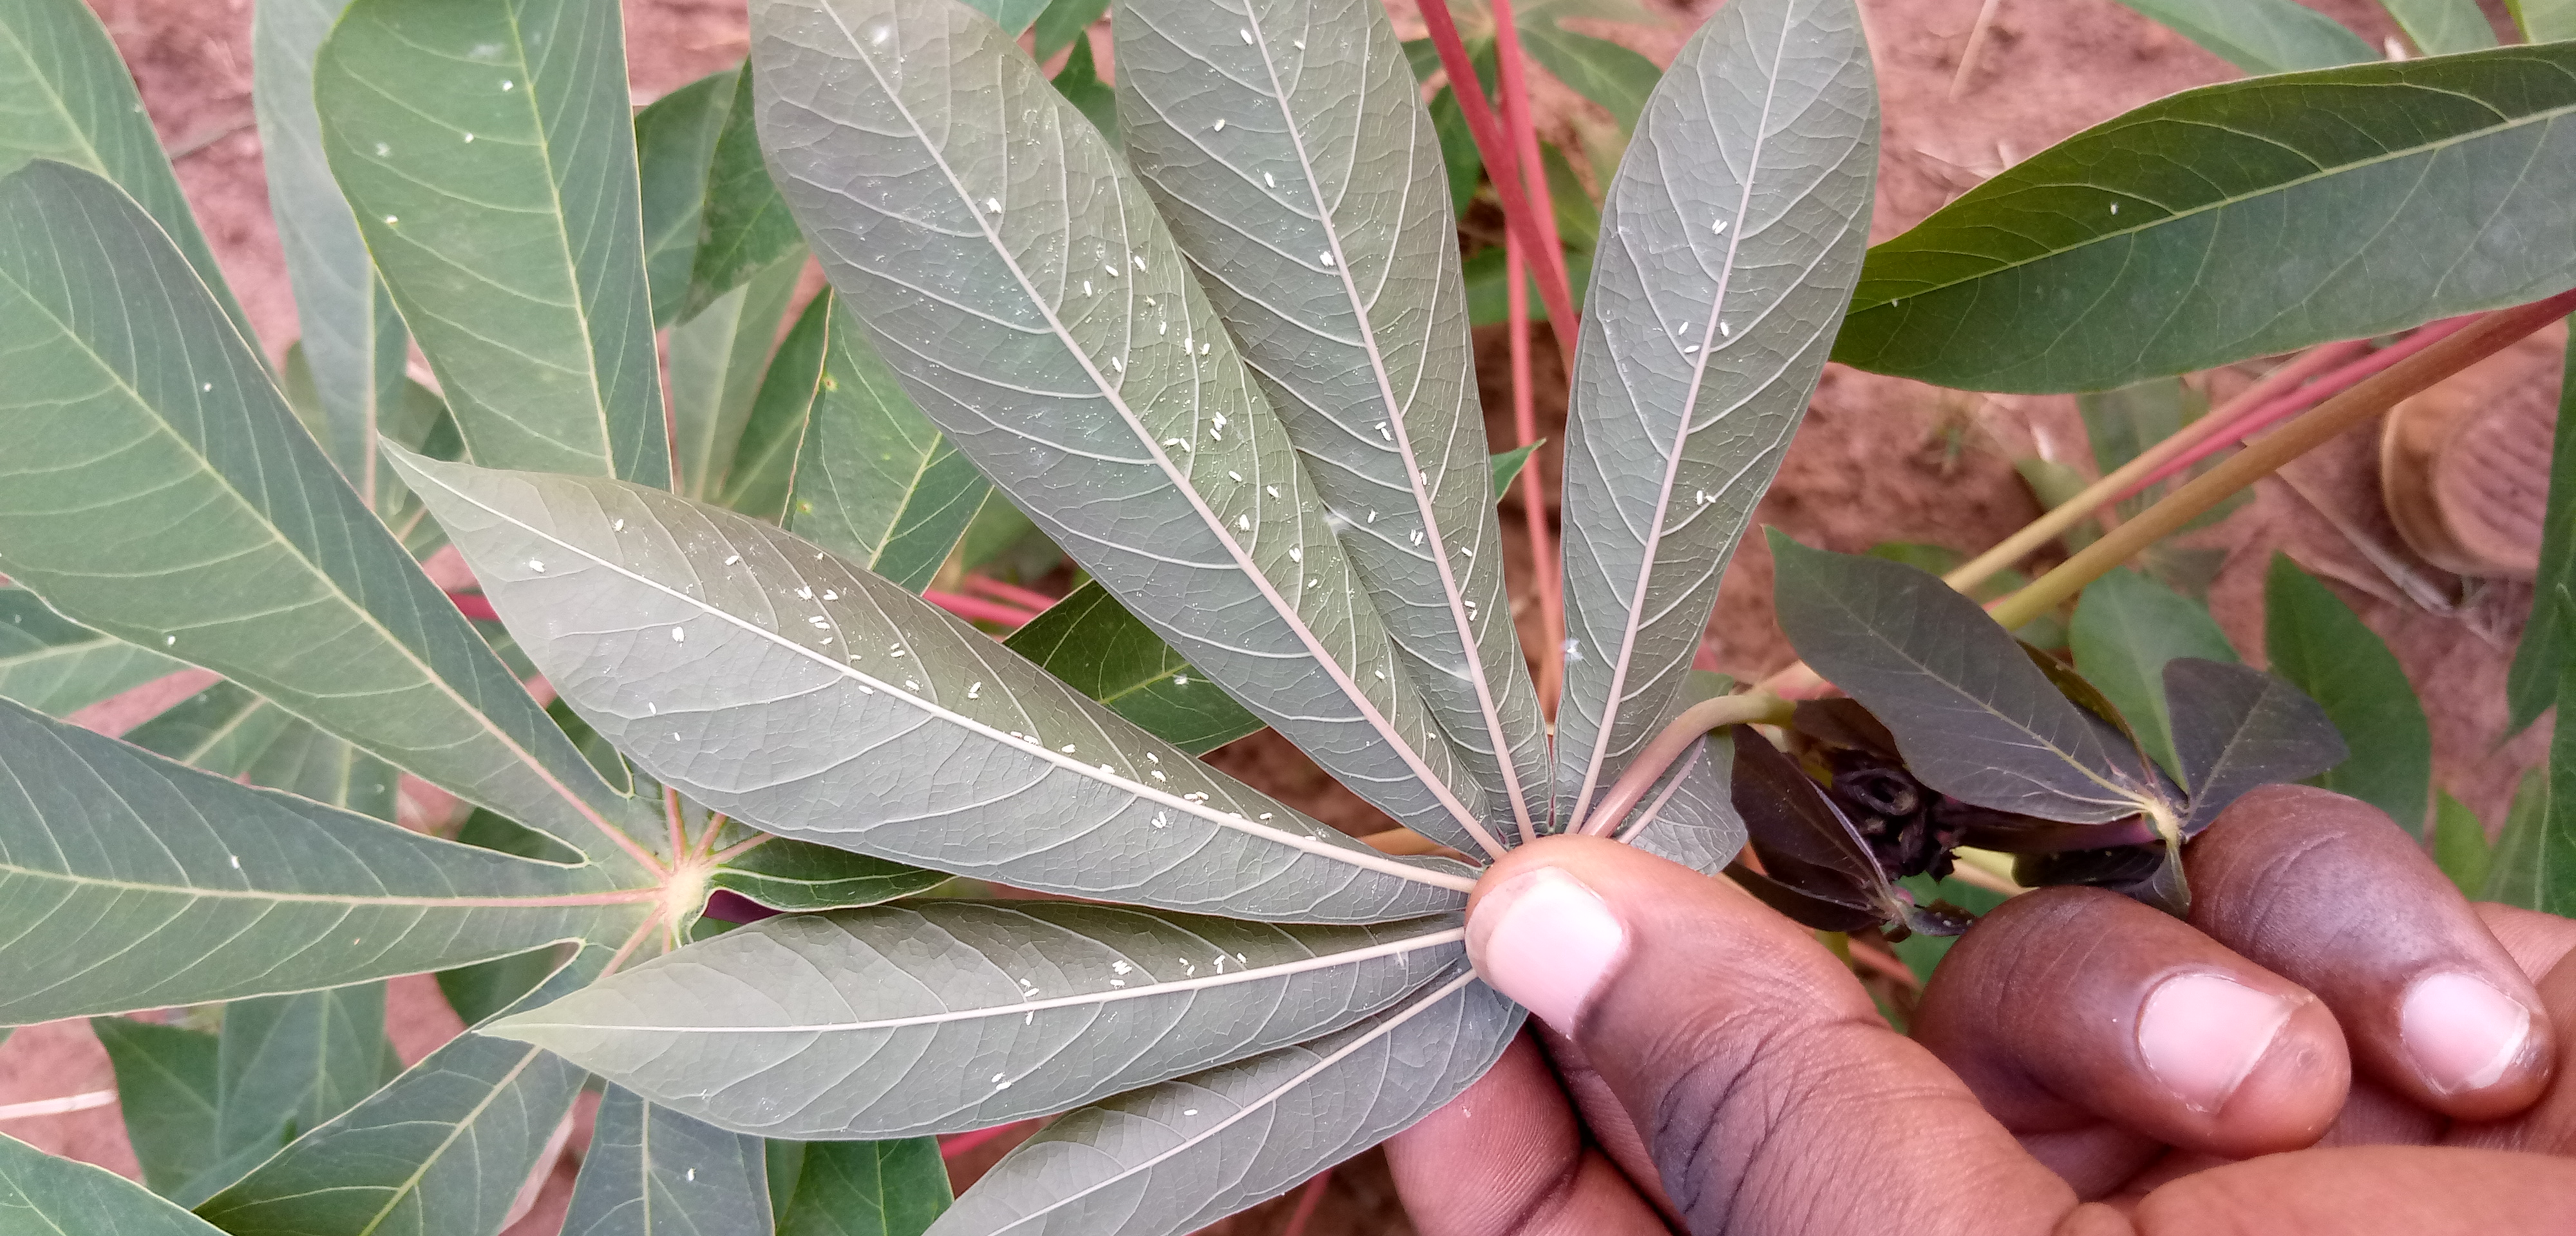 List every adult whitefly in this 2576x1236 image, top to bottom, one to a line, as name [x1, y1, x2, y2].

whitefly [870, 27, 892, 46]
whitefly [1240, 27, 1254, 47]
whitefly [1291, 37, 1311, 53]
whitefly [500, 77, 517, 95]
whitefly [1211, 117, 1229, 133]
whitefly [462, 130, 476, 145]
whitefly [1262, 170, 1279, 190]
whitefly [987, 195, 1004, 215]
whitefly [2107, 200, 2121, 216]
whitefly [383, 212, 402, 226]
whitefly [1710, 217, 1721, 230]
whitefly [1715, 220, 1728, 235]
whitefly [1323, 251, 1336, 267]
whitefly [1319, 253, 1329, 267]
whitefly [1132, 254, 1149, 273]
whitefly [1104, 263, 1120, 279]
whitefly [1082, 278, 1093, 298]
whitefly [1142, 295, 1160, 308]
whitefly [1889, 297, 1900, 308]
whitefly [1677, 319, 1689, 338]
whitefly [1158, 320, 1170, 336]
whitefly [1719, 321, 1732, 339]
whitefly [1183, 336, 1195, 356]
whitefly [1200, 342, 1212, 356]
whitefly [1682, 343, 1701, 355]
whitefly [1110, 354, 1125, 375]
whitefly [200, 380, 216, 395]
whitefly [1215, 411, 1228, 424]
whitefly [1212, 417, 1224, 431]
whitefly [1374, 420, 1388, 431]
whitefly [1209, 426, 1223, 444]
whitefly [1381, 427, 1394, 442]
whitefly [1162, 436, 1180, 448]
whitefly [1179, 437, 1192, 453]
whitefly [1226, 467, 1246, 484]
whitefly [1419, 470, 1428, 487]
whitefly [1264, 481, 1285, 500]
whitefly [1694, 489, 1704, 508]
whitefly [1705, 492, 1716, 505]
whitefly [1365, 507, 1379, 529]
whitefly [1236, 510, 1256, 533]
whitefly [612, 514, 626, 534]
whitefly [1409, 527, 1416, 544]
whitefly [1414, 530, 1425, 547]
whitefly [1460, 545, 1473, 559]
whitefly [1287, 545, 1305, 563]
whitefly [813, 547, 827, 563]
whitefly [720, 552, 746, 568]
whitefly [526, 557, 547, 574]
whitefly [1305, 576, 1321, 592]
whitefly [802, 585, 815, 597]
whitefly [820, 586, 840, 603]
whitefly [796, 588, 808, 601]
whitefly [1463, 599, 1477, 608]
whitefly [1469, 608, 1479, 622]
whitefly [808, 615, 826, 623]
whitefly [812, 621, 831, 630]
whitefly [670, 624, 688, 646]
whitefly [164, 633, 179, 649]
whitefly [818, 633, 837, 648]
whitefly [1561, 638, 1586, 664]
whitefly [889, 639, 901, 650]
whitefly [889, 648, 909, 660]
whitefly [846, 651, 863, 662]
whitefly [1371, 667, 1388, 684]
whitefly [1170, 673, 1189, 686]
whitefly [902, 678, 923, 693]
whitefly [971, 679, 983, 693]
whitefly [856, 681, 876, 697]
whitefly [967, 691, 979, 700]
whitefly [646, 698, 658, 716]
whitefly [1008, 729, 1023, 738]
whitefly [1426, 729, 1438, 743]
whitefly [670, 729, 685, 744]
whitefly [1023, 734, 1041, 747]
whitefly [1060, 741, 1079, 757]
whitefly [1143, 750, 1161, 766]
whitefly [1099, 762, 1117, 773]
whitefly [1149, 767, 1168, 784]
whitefly [1182, 789, 1197, 801]
whitefly [1195, 789, 1211, 801]
whitefly [1192, 798, 1205, 805]
whitefly [1157, 809, 1168, 827]
whitefly [1228, 809, 1244, 819]
whitefly [1258, 810, 1273, 822]
whitefly [1150, 816, 1163, 829]
whitefly [1302, 833, 1318, 843]
whitefly [229, 851, 244, 871]
whitefly [1235, 949, 1249, 966]
whitefly [1176, 953, 1189, 966]
whitefly [1213, 953, 1226, 966]
whitefly [1112, 959, 1123, 967]
whitefly [1215, 960, 1224, 974]
whitefly [1114, 961, 1129, 974]
whitefly [1184, 964, 1196, 979]
whitefly [1118, 965, 1133, 978]
whitefly [1018, 976, 1034, 989]
whitefly [1108, 977, 1128, 988]
whitefly [1023, 986, 1042, 998]
whitefly [1023, 1010, 1035, 1026]
whitefly [990, 1071, 1005, 1083]
whitefly [996, 1080, 1012, 1091]
whitefly [1180, 1107, 1201, 1118]
whitefly [681, 1163, 701, 1184]